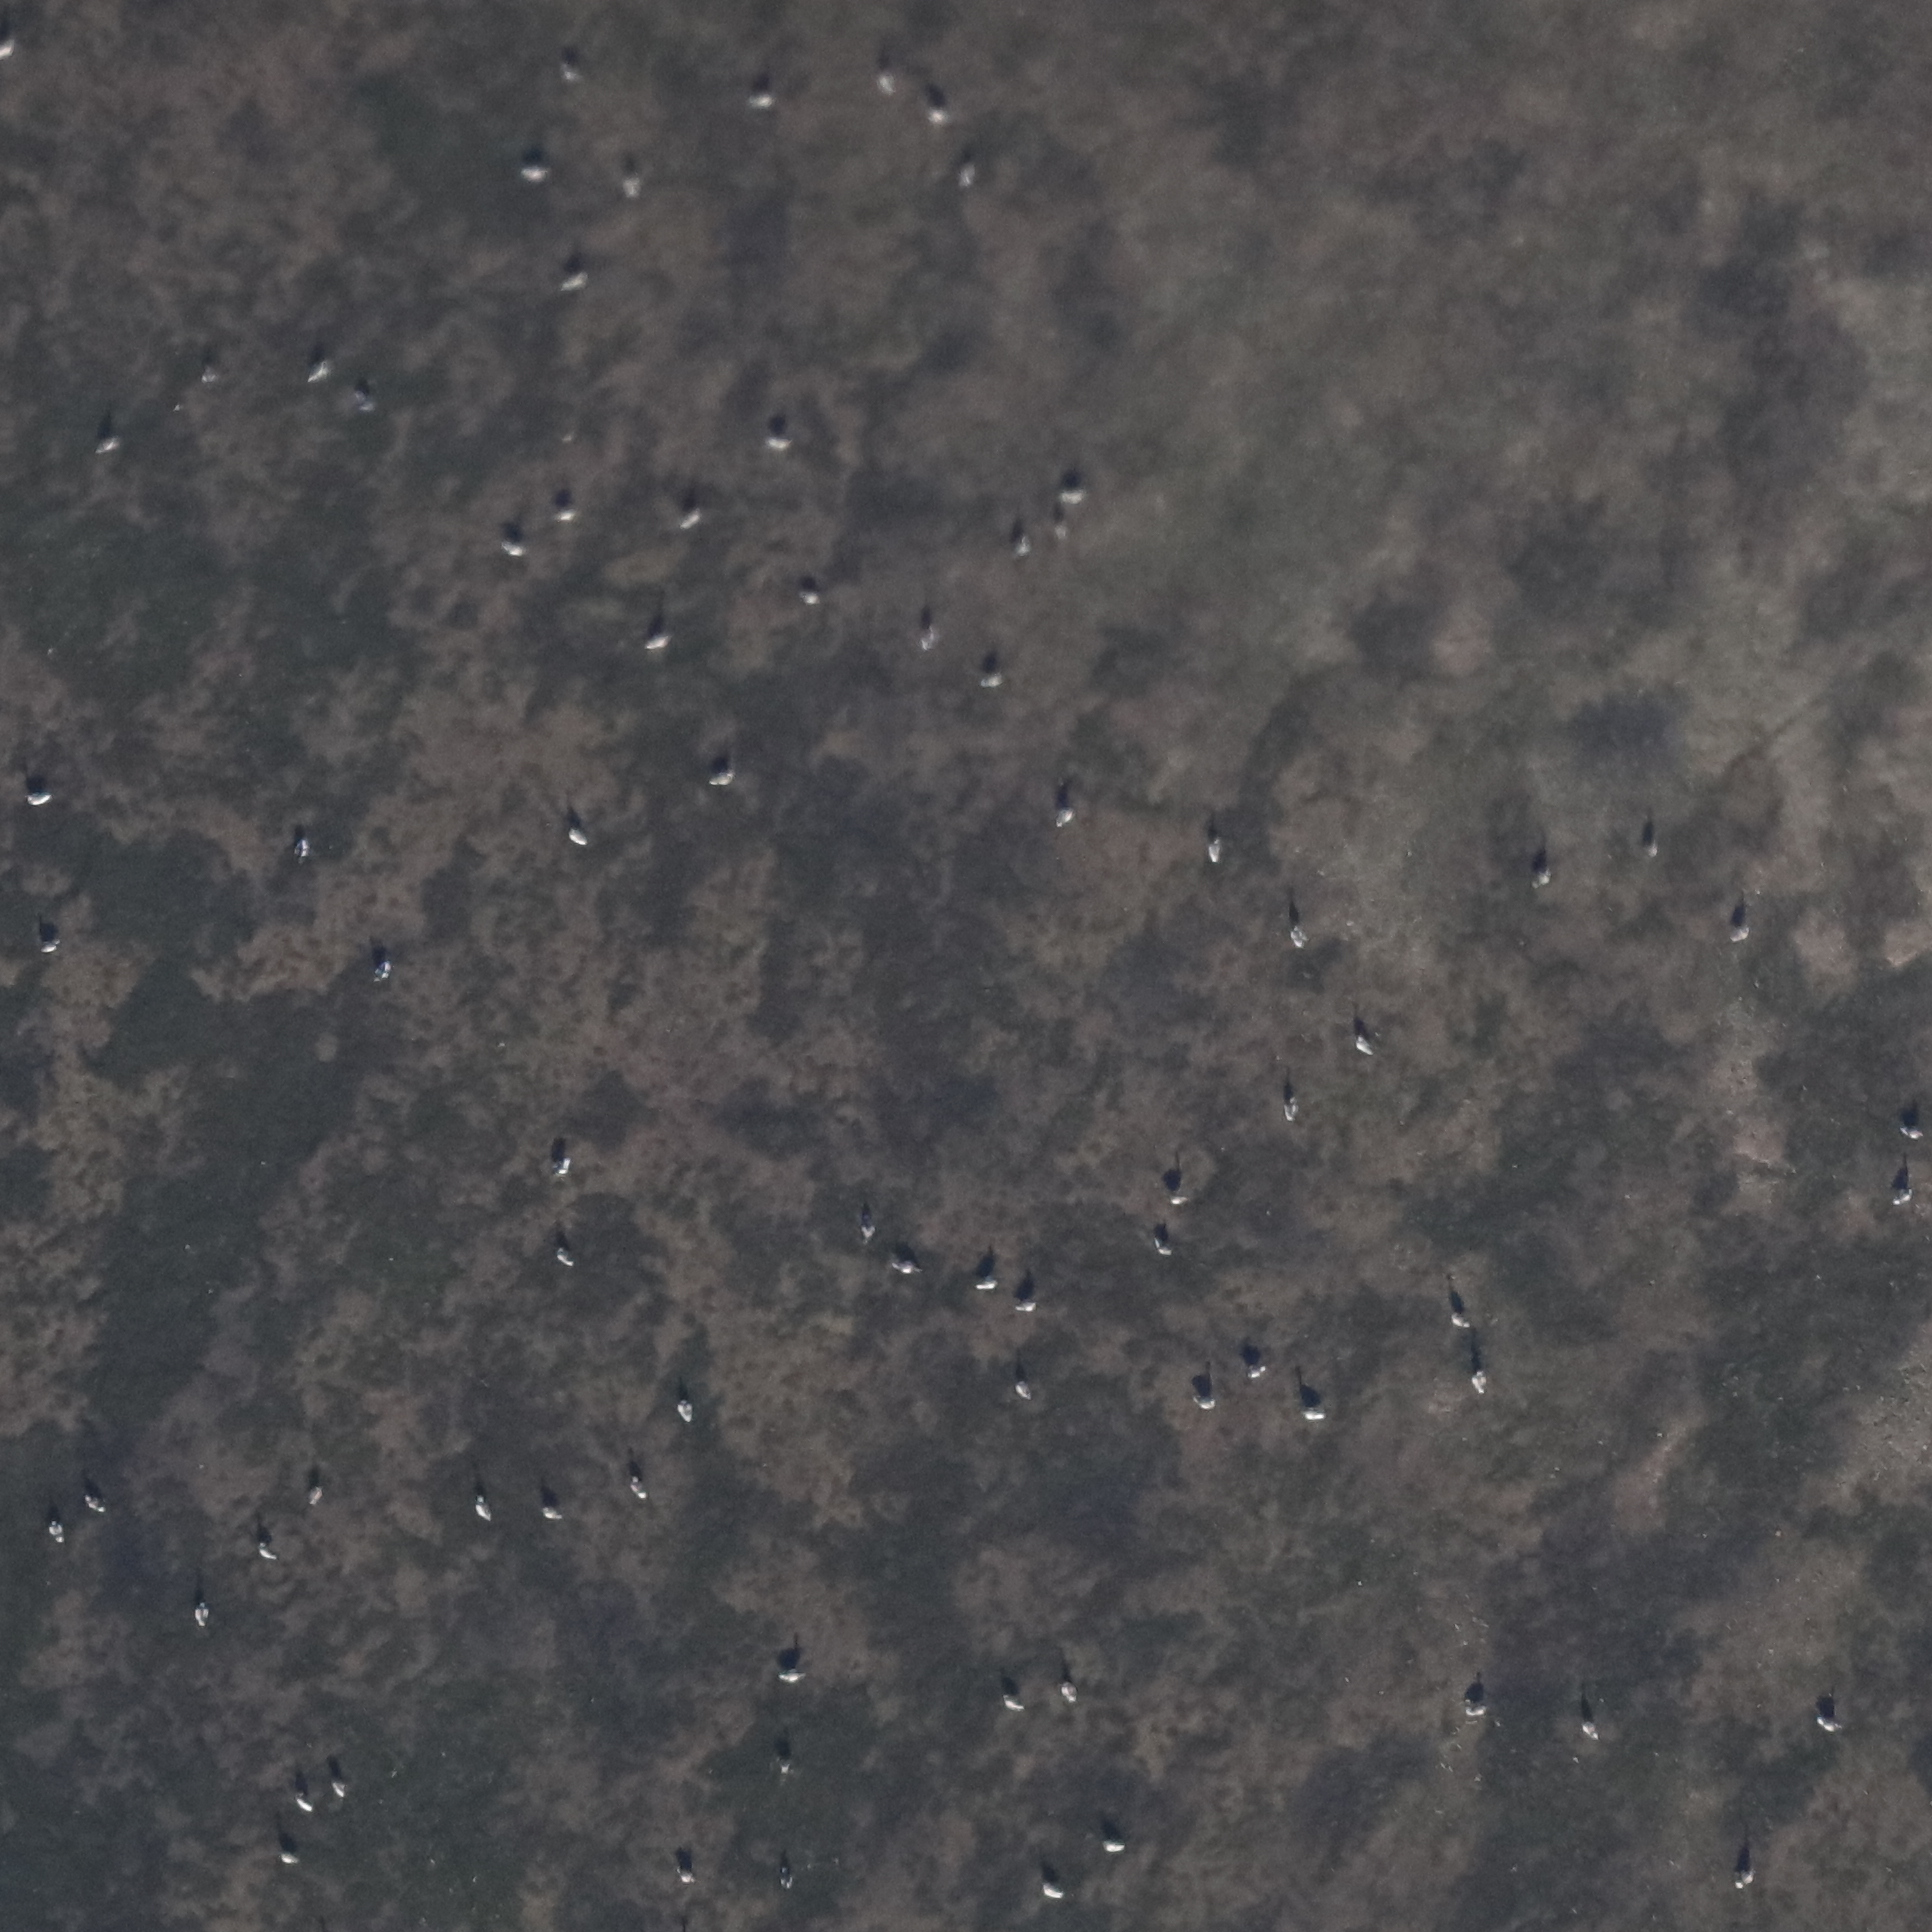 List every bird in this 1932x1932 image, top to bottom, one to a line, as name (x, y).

brant (6, 49)
brant (574, 62)
brant (883, 80)
brant (761, 100)
brant (941, 118)
brant (532, 171)
brant (967, 174)
brant (638, 180)
brant (578, 287)
brant (317, 371)
brant (207, 372)
brant (367, 399)
brant (773, 440)
brant (108, 445)
brant (1070, 491)
brant (572, 505)
brant (695, 514)
brant (1067, 526)
brant (514, 547)
brant (1023, 549)
brant (809, 602)
brant (935, 637)
brant (654, 641)
brant (991, 682)
brant (720, 781)
brant (37, 799)
brant (1065, 817)
brant (585, 833)
brant (1649, 844)
brant (300, 848)
brant (1214, 854)
brant (1536, 875)
brant (1741, 931)
brant (1301, 934)
brant (49, 946)
brant (382, 971)
brant (1368, 1045)
brant (1290, 1107)
brant (1913, 1130)
brant (563, 1162)
brant (1904, 1195)
brant (1173, 1201)
brant (871, 1226)
brant (1167, 1246)
brant (564, 1256)
brant (907, 1266)
brant (988, 1283)
brant (1025, 1305)
brant (1461, 1319)
brant (1256, 1370)
brant (1476, 1387)
brant (1024, 1389)
brant (1203, 1402)
brant (686, 1410)
brant (1312, 1419)
brant (637, 1485)
brant (92, 1498)
brant (317, 1498)
brant (487, 1504)
brant (552, 1514)
brant (56, 1530)
brant (268, 1553)
brant (202, 1614)
brant (791, 1675)
brant (1067, 1688)
brant (1014, 1702)
brant (1479, 1703)
brant (1591, 1728)
brant (1830, 1729)
brant (789, 1758)
brant (339, 1788)
brant (306, 1801)
brant (1113, 1845)
brant (289, 1857)
brant (685, 1874)
brant (786, 1877)
brant (1744, 1877)
brant (1053, 1893)